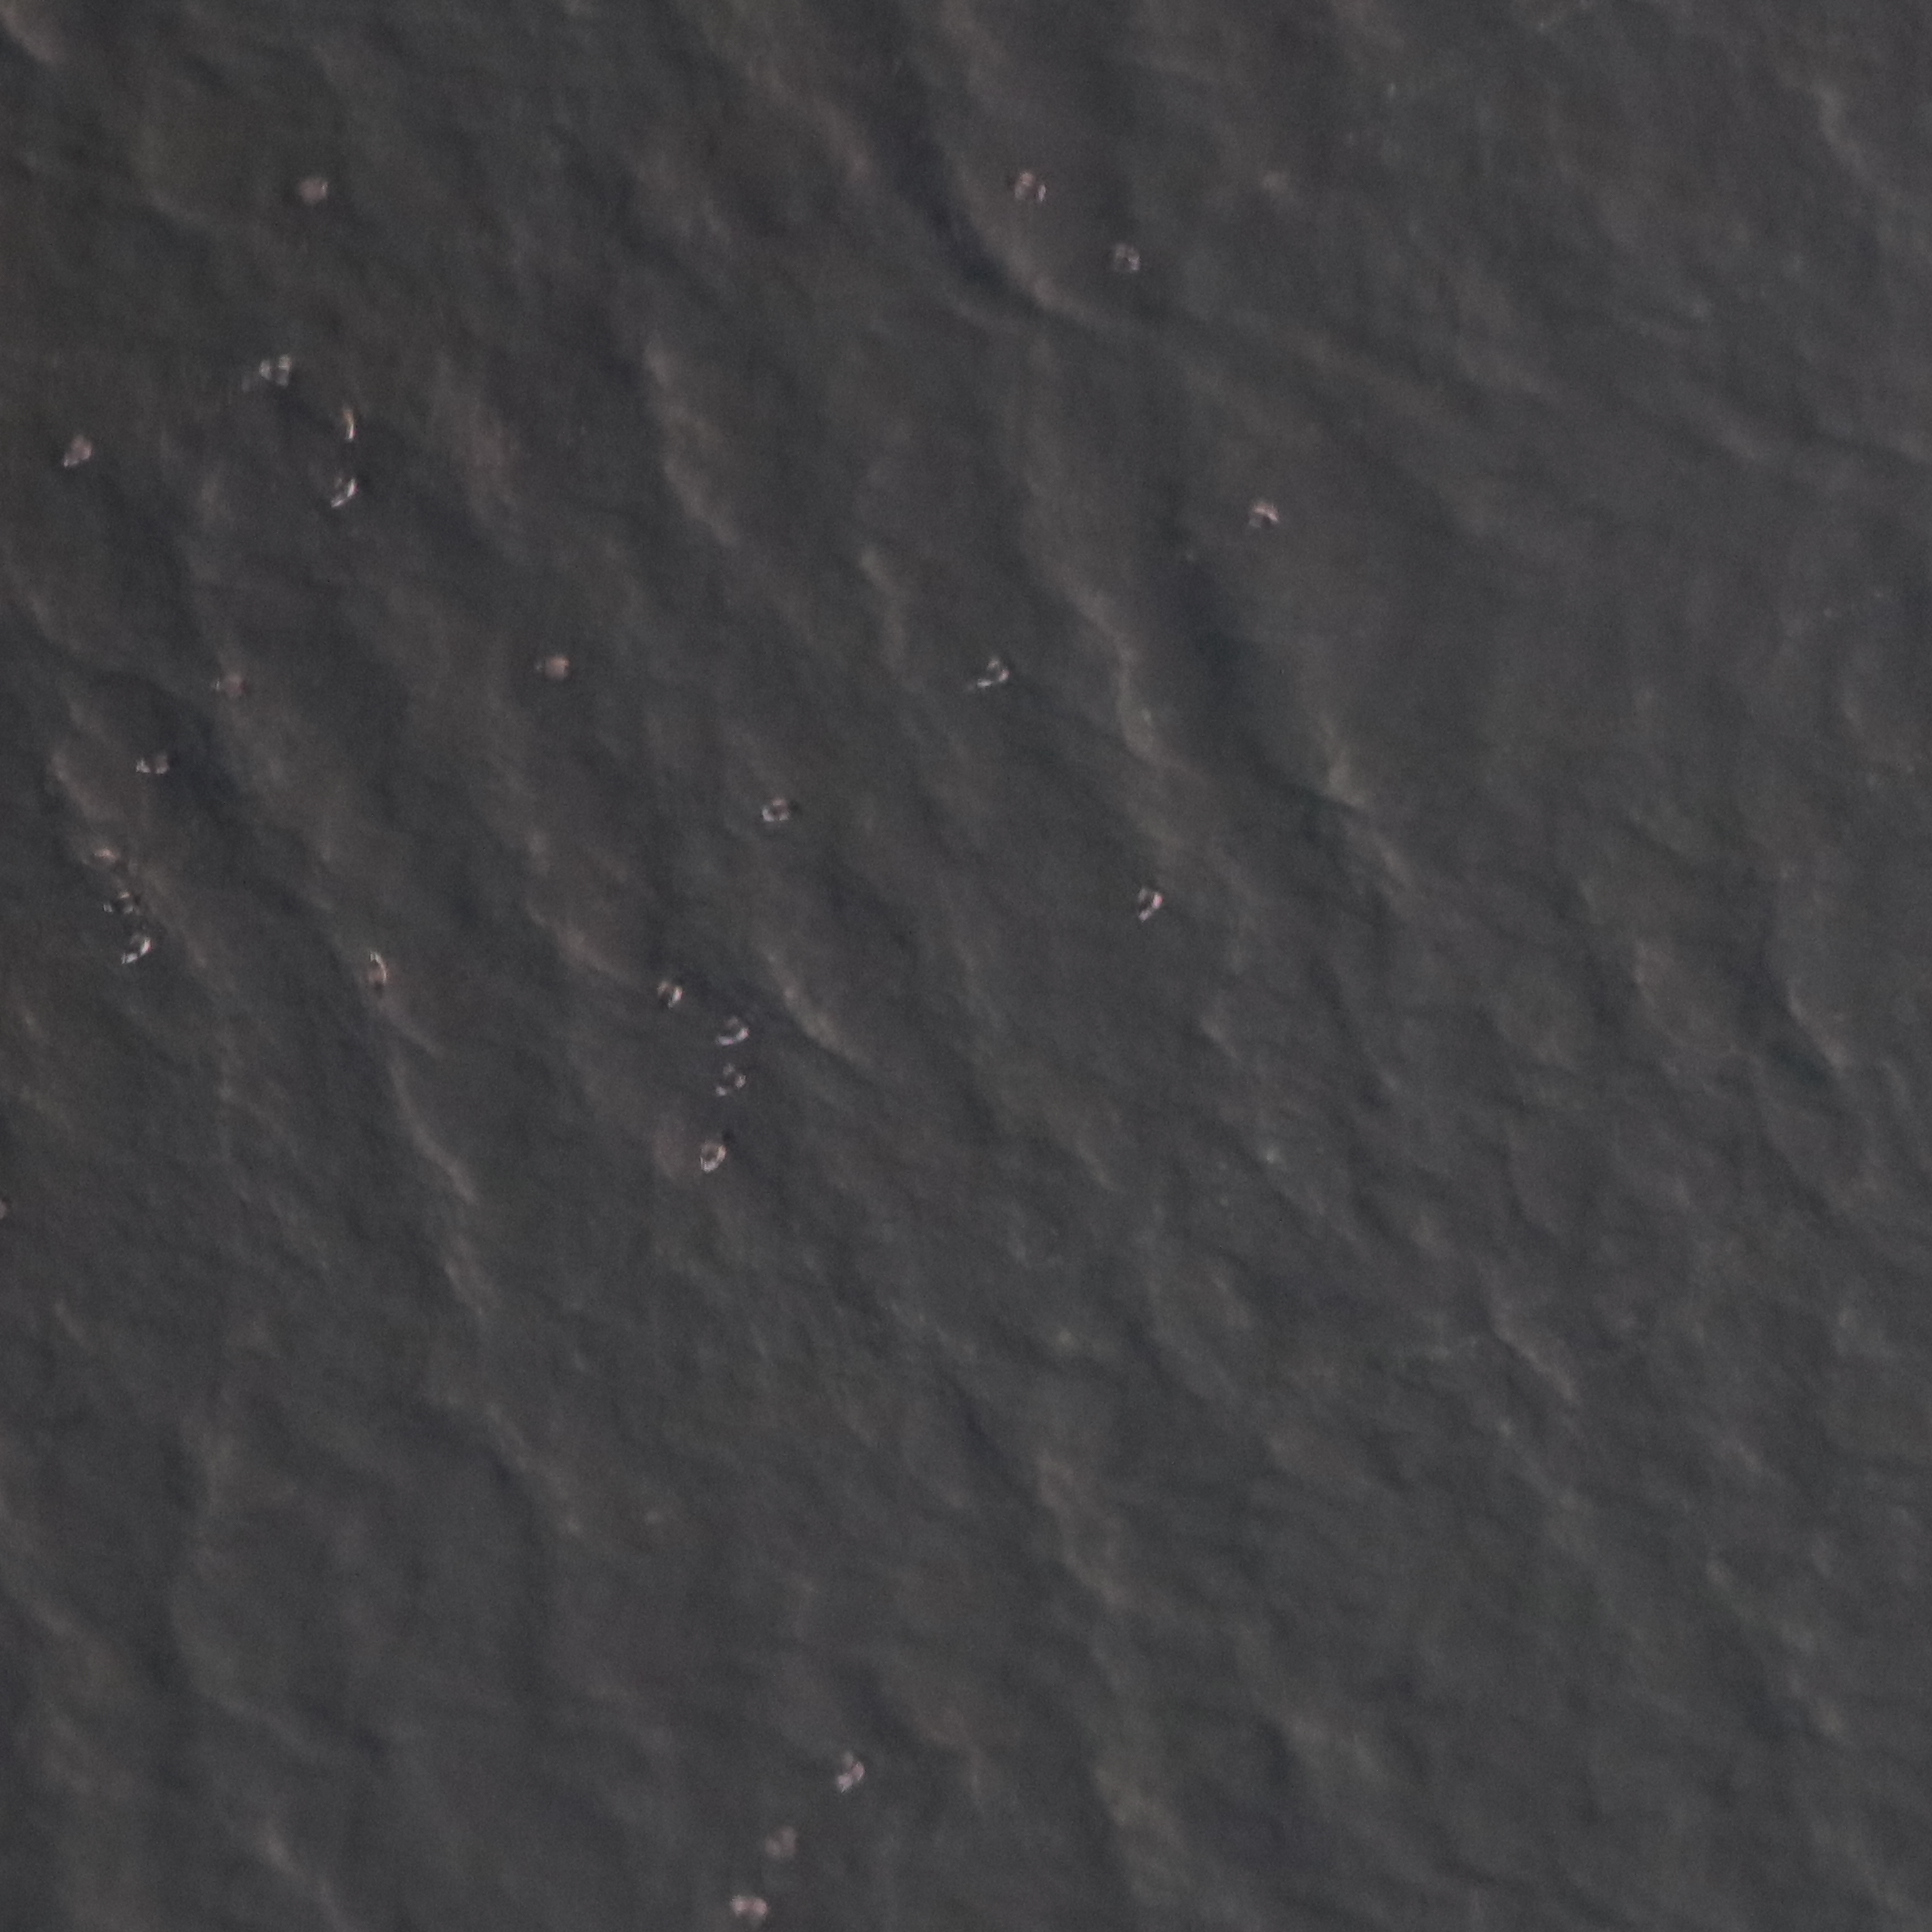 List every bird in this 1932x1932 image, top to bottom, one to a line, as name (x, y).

brant (1026, 183)
Canada goose (312, 188)
brant (1124, 260)
brant (281, 373)
brant (343, 417)
brant (73, 449)
brant (341, 487)
brant (1259, 519)
brant (557, 669)
brant (994, 669)
brant (228, 687)
brant (157, 765)
brant (783, 808)
brant (102, 853)
brant (1147, 902)
brant (121, 904)
brant (134, 947)
brant (377, 975)
brant (662, 994)
brant (732, 1030)
brant (730, 1077)
brant (711, 1148)
brant (848, 1772)
brant (780, 1846)
brant (753, 1913)